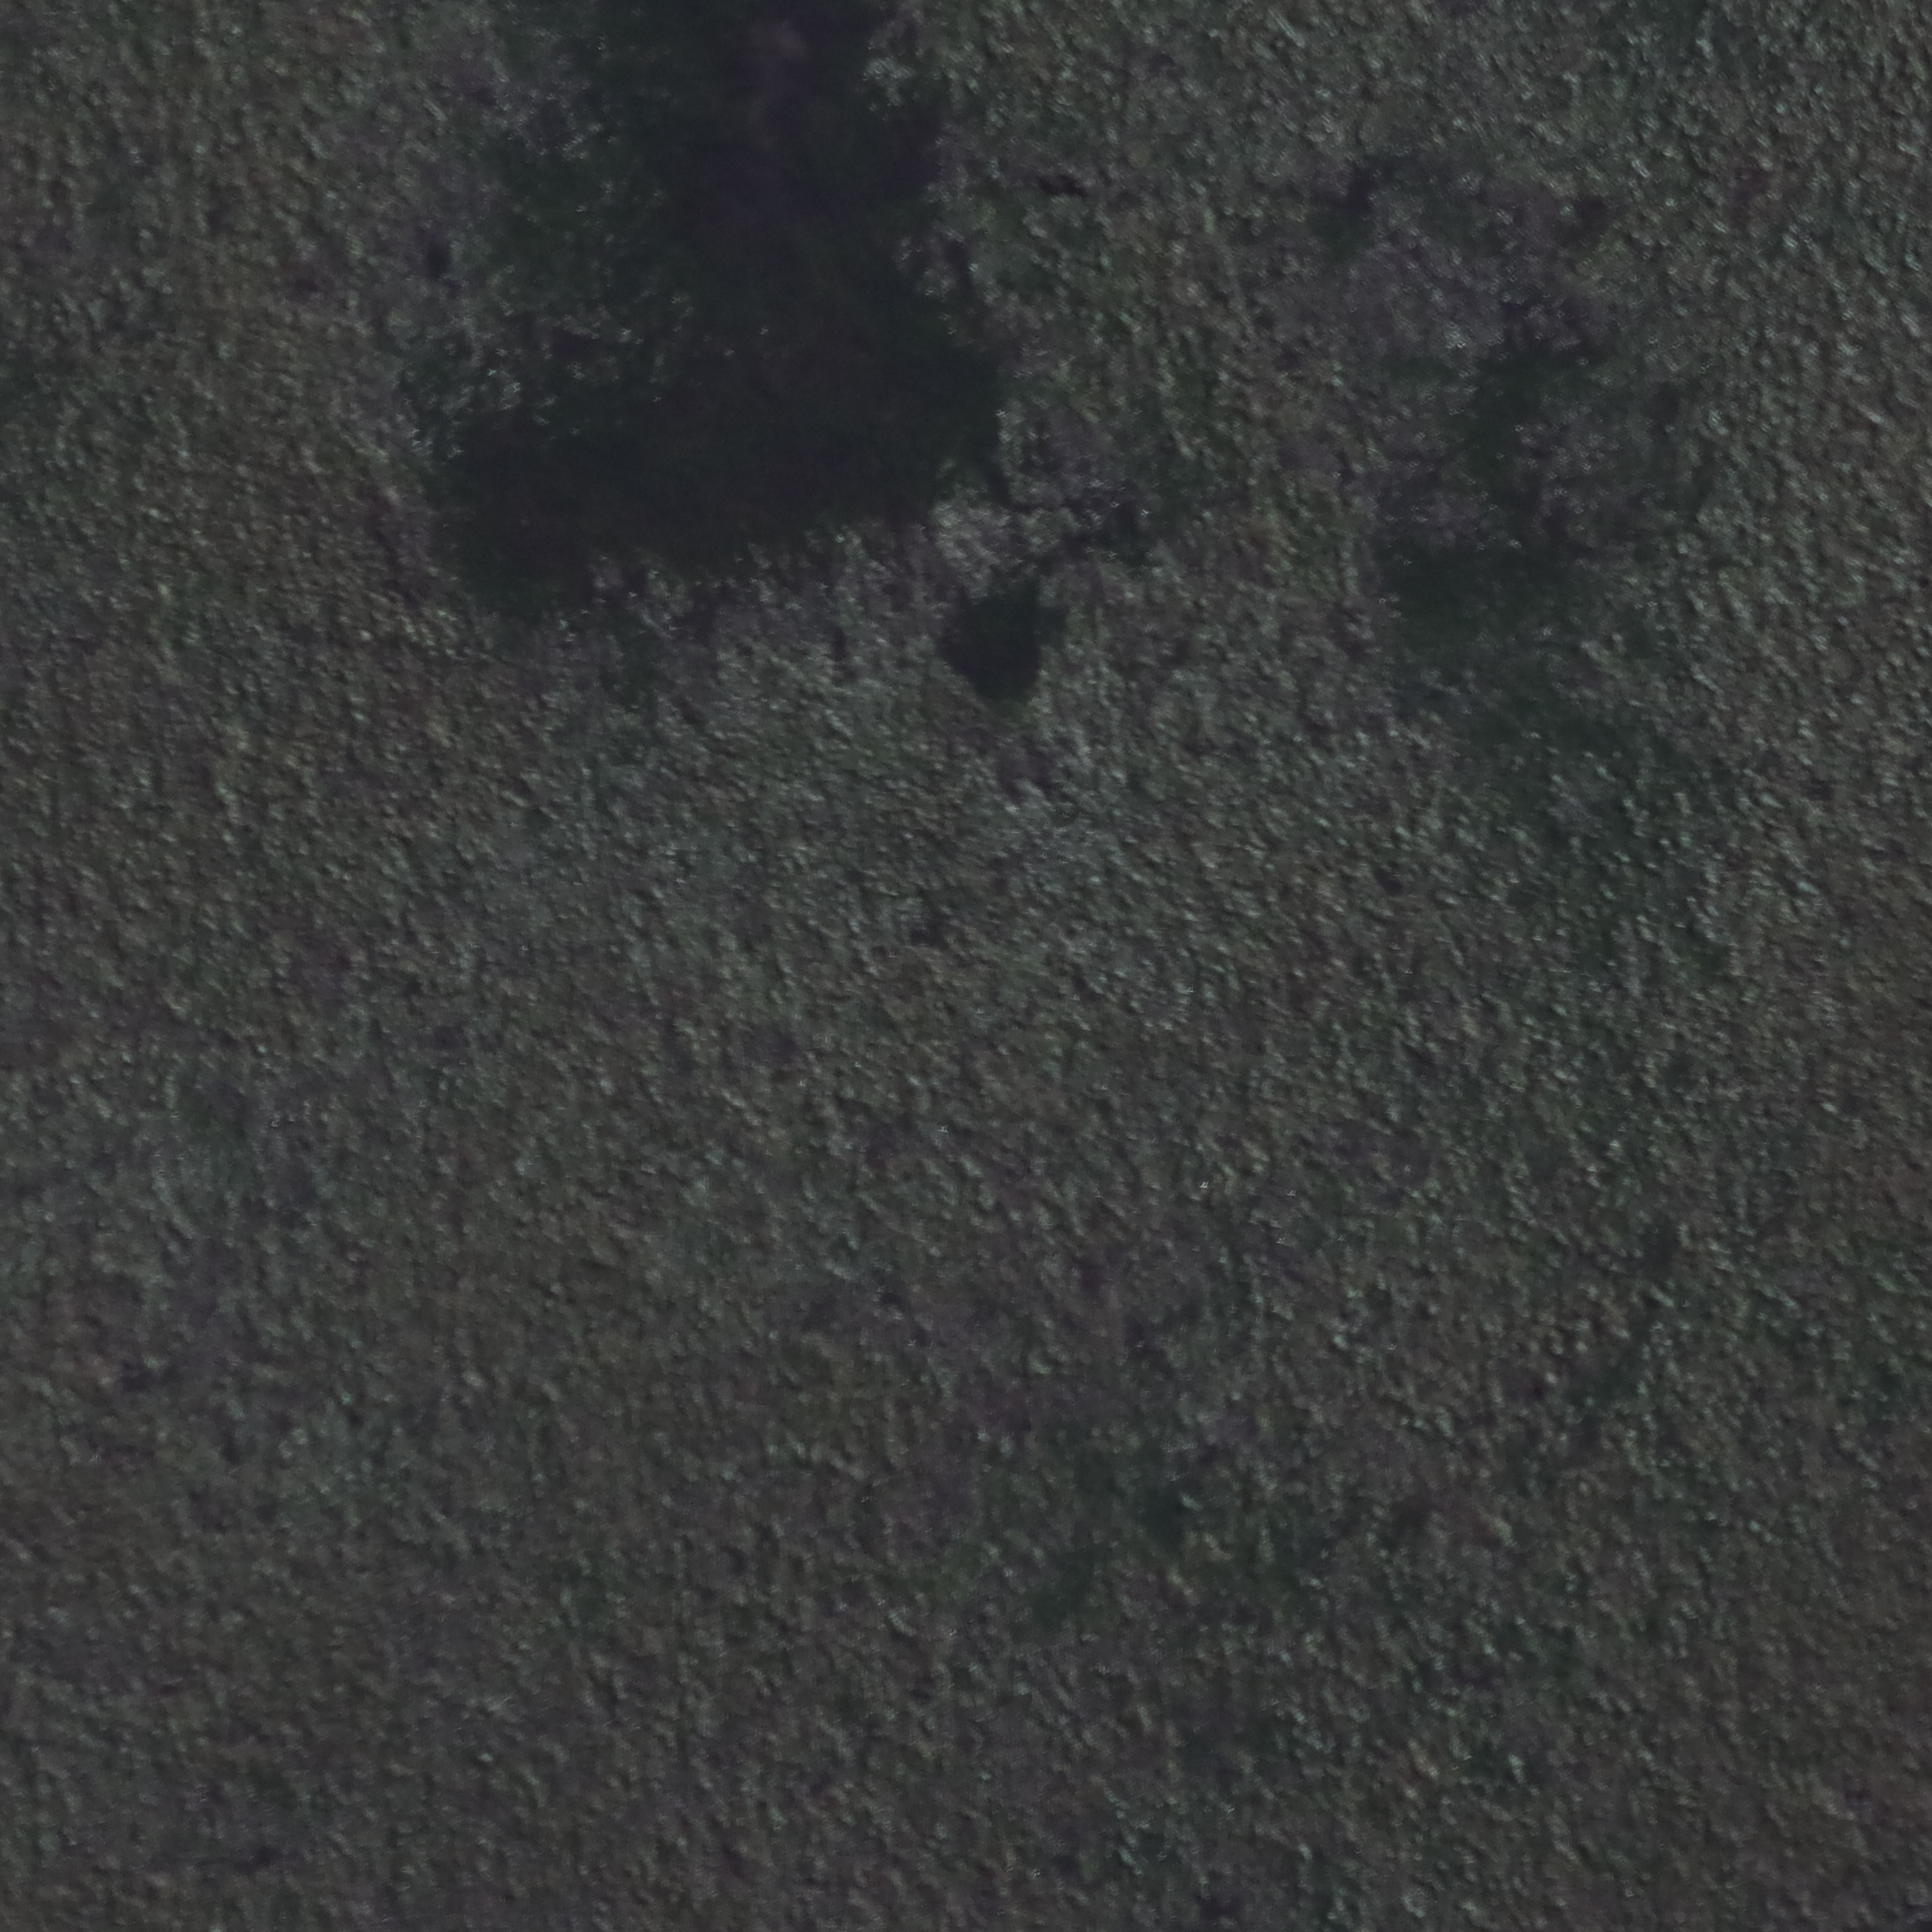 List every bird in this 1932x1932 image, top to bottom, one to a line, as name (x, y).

None